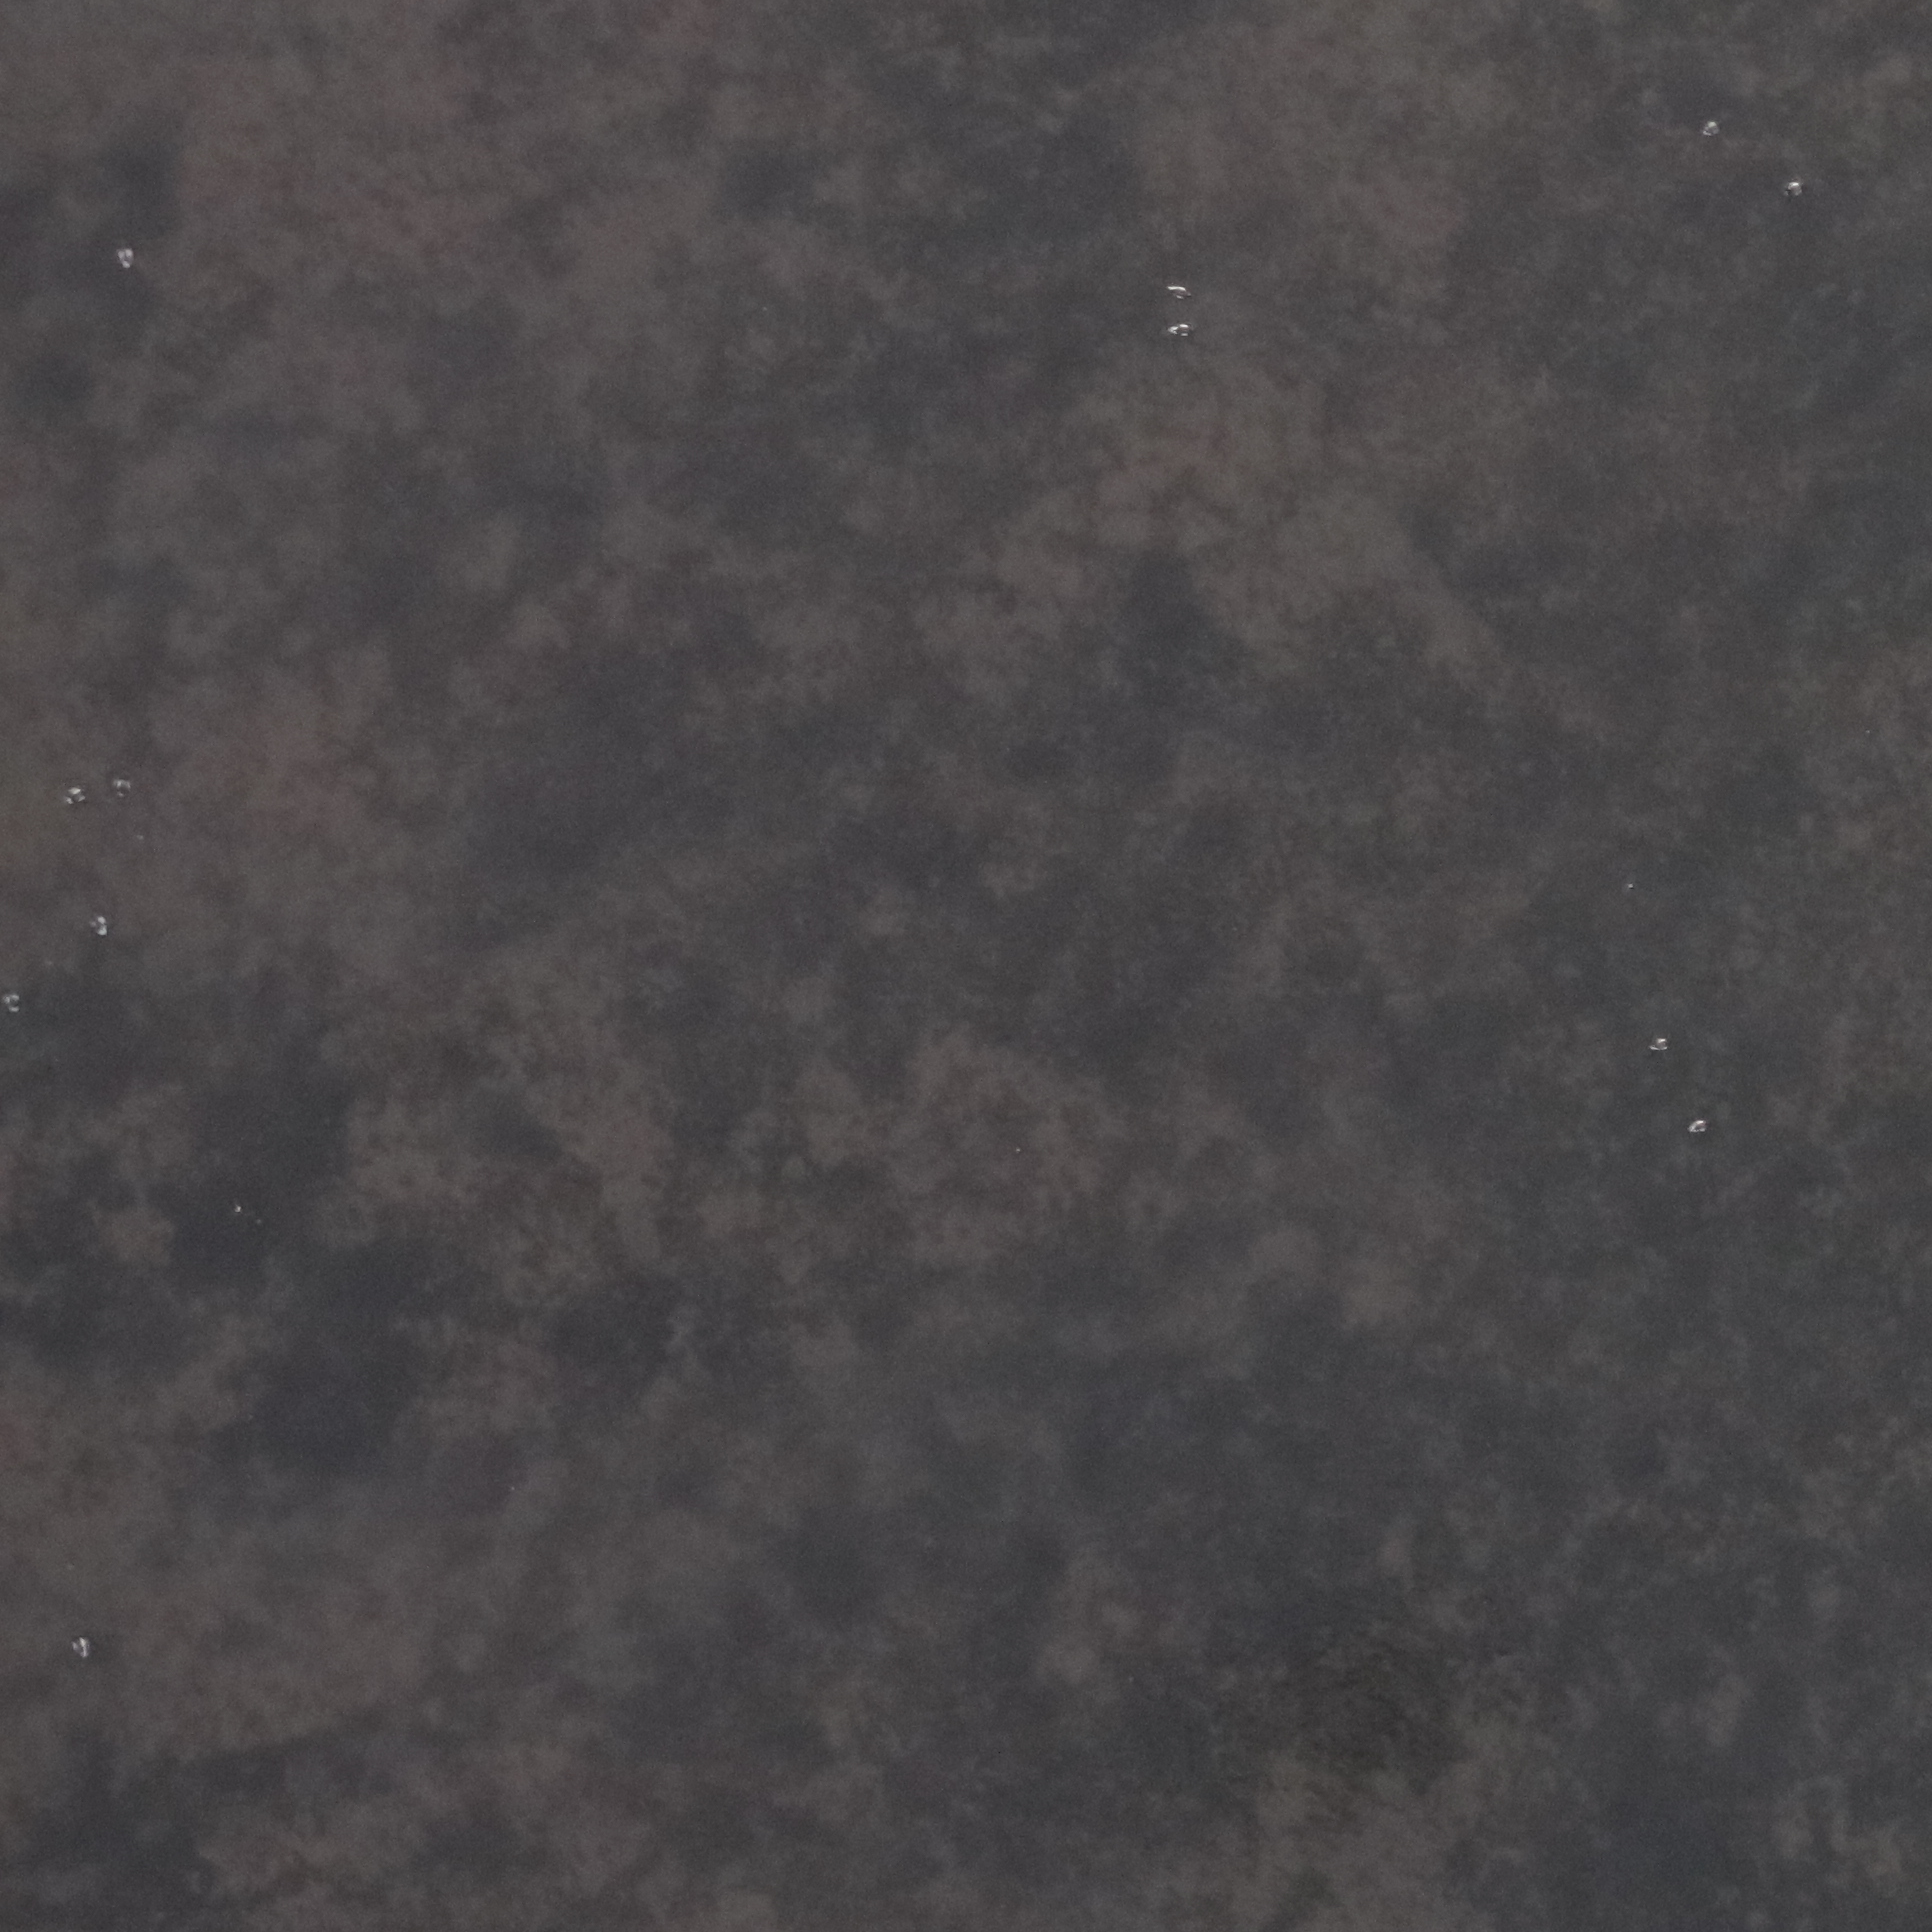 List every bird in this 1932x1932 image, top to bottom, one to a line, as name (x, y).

brant (1710, 125)
brant (1794, 188)
brant (124, 253)
brant (1178, 292)
brant (1180, 332)
brant (125, 789)
brant (81, 795)
brant (103, 926)
brant (10, 1002)
brant (1662, 1046)
brant (1695, 1126)
brant (81, 1645)